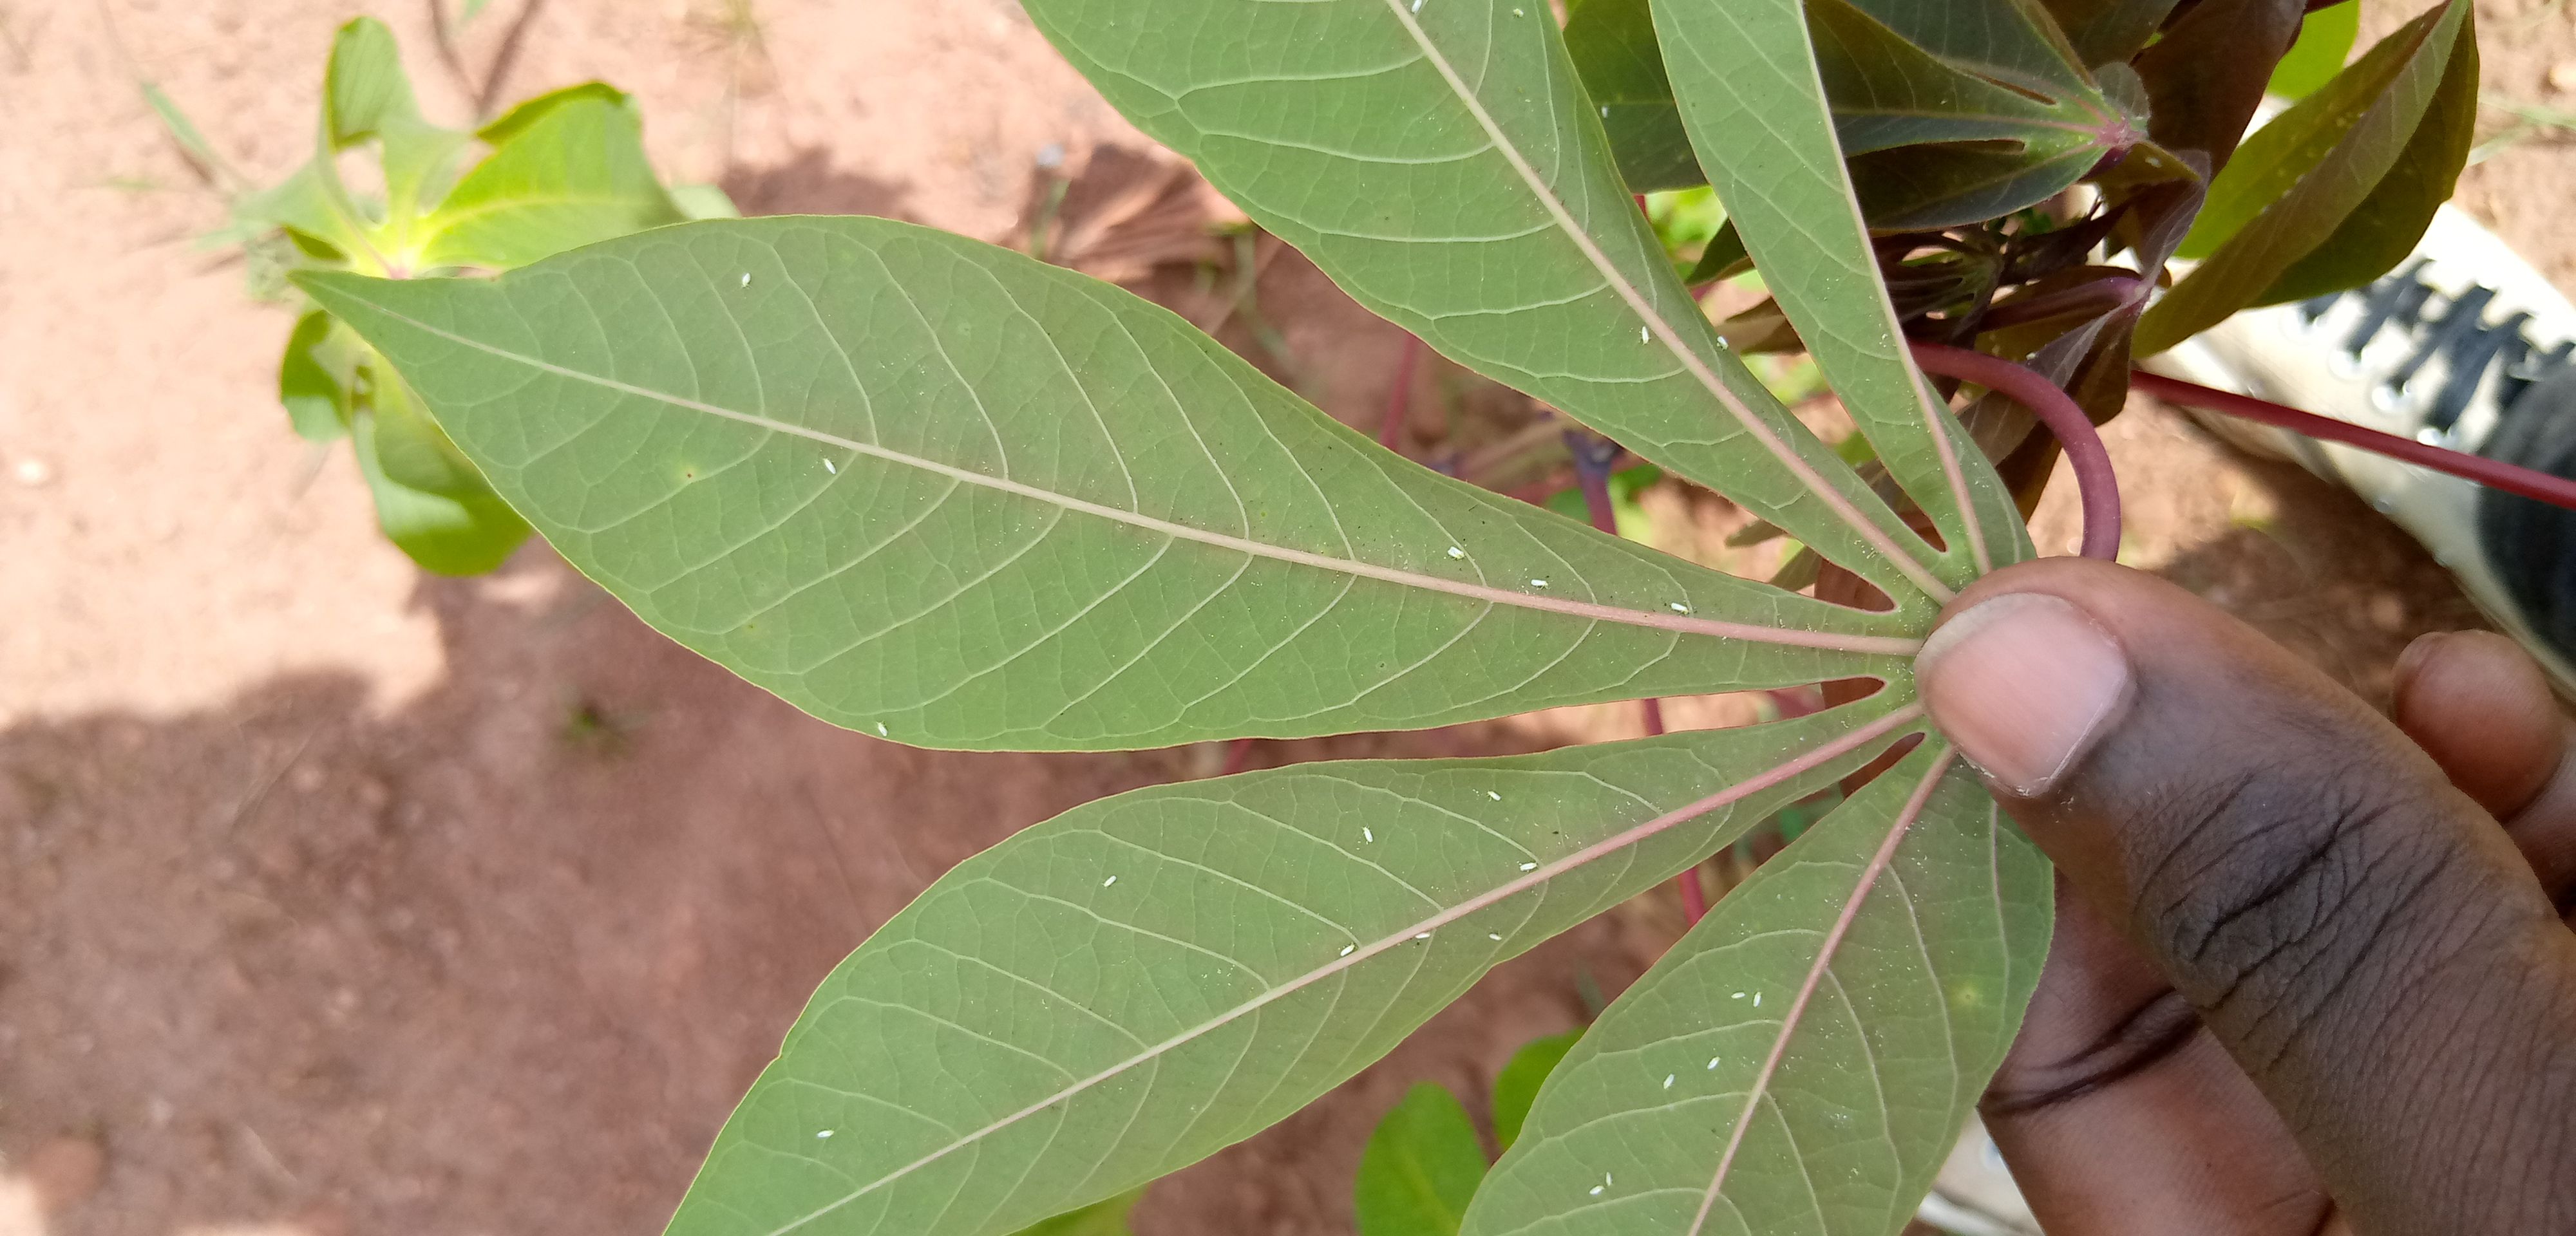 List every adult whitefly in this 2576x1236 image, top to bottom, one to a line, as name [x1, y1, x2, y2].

whitefly [1410, 1, 1425, 15]
whitefly [1511, 6, 1529, 21]
whitefly [1599, 104, 1611, 120]
whitefly [739, 268, 755, 292]
whitefly [1638, 323, 1652, 346]
whitefly [1715, 333, 1732, 353]
whitefly [2023, 350, 2038, 363]
whitefly [821, 454, 840, 478]
whitefly [1450, 545, 1466, 557]
whitefly [1444, 549, 1462, 561]
whitefly [1528, 577, 1551, 590]
whitefly [1668, 599, 1692, 616]
whitefly [875, 720, 891, 740]
whitefly [1486, 787, 1505, 804]
whitefly [1359, 823, 1378, 845]
whitefly [1518, 861, 1540, 874]
whitefly [1099, 873, 1122, 890]
whitefly [1484, 930, 1504, 944]
whitefly [1412, 931, 1434, 942]
whitefly [1339, 941, 1357, 959]
whitefly [1751, 989, 1766, 1013]
whitefly [1727, 990, 1748, 1002]
whitefly [1705, 1054, 1724, 1074]
whitefly [1661, 1071, 1676, 1092]
whitefly [814, 1127, 838, 1140]
whitefly [1604, 1170, 1615, 1189]
whitefly [1587, 1184, 1605, 1197]